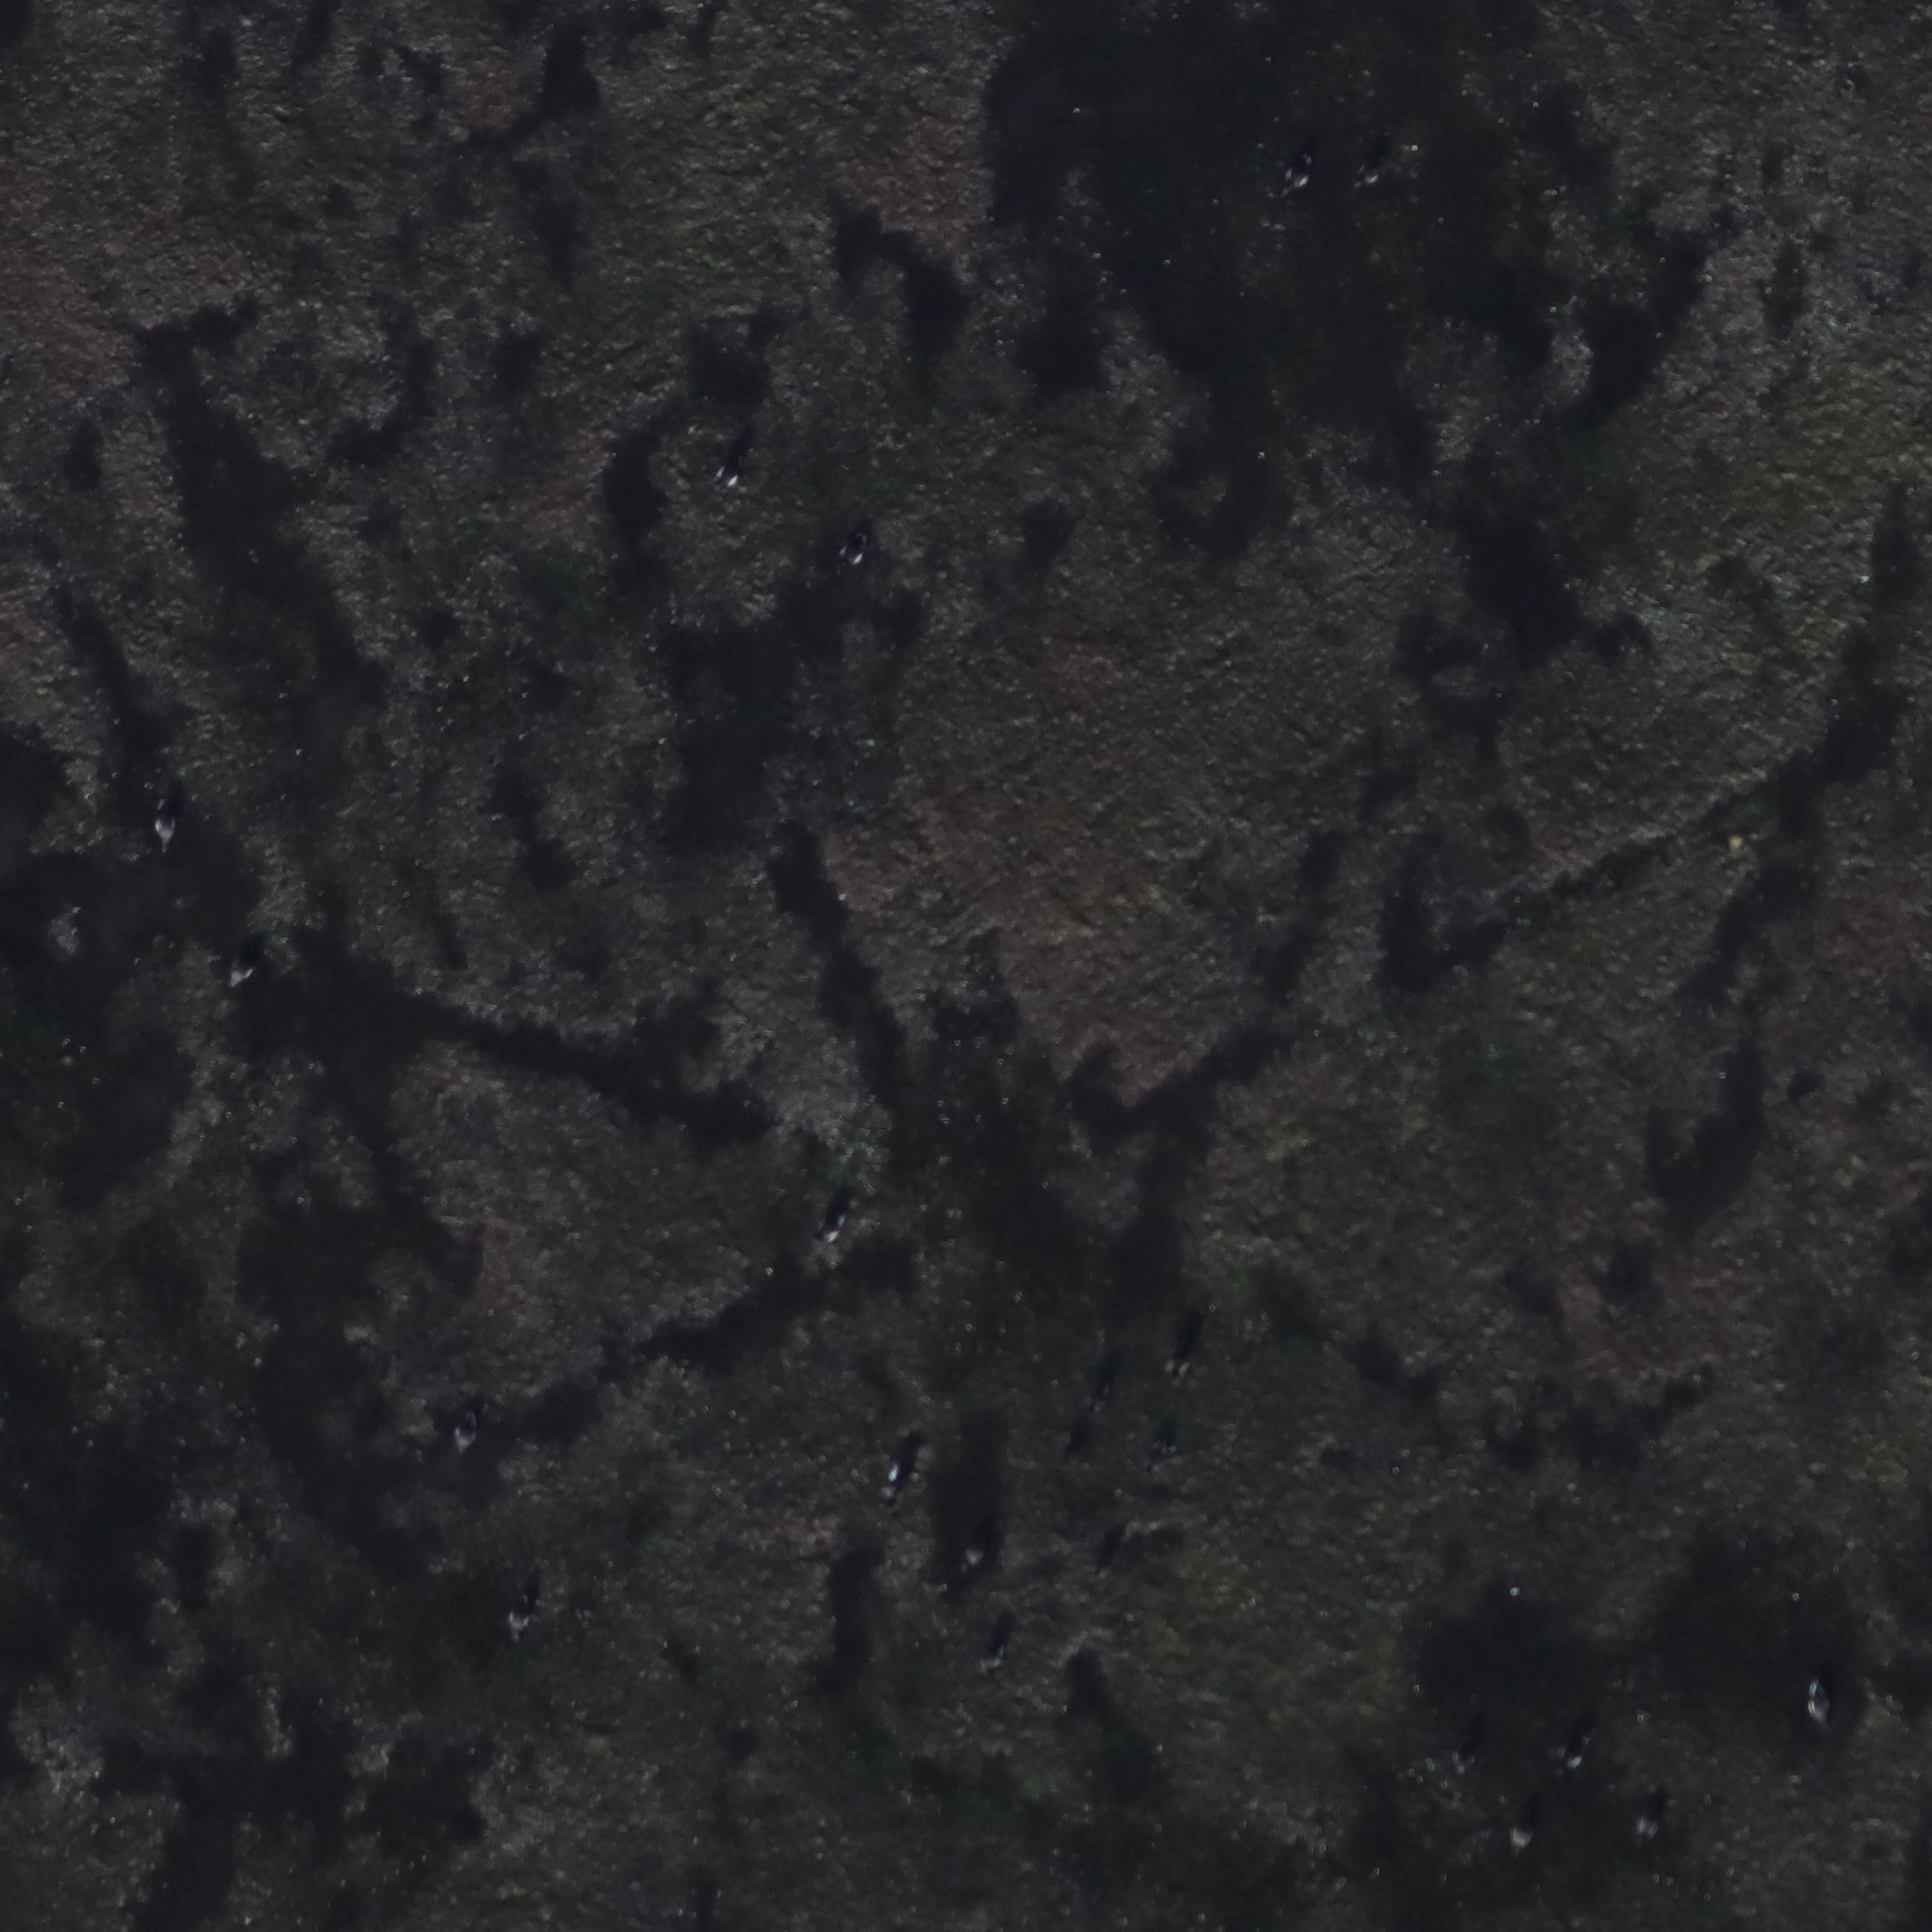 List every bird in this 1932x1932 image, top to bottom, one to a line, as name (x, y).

brant (1366, 174)
brant (1299, 182)
brant (729, 479)
brant (854, 550)
brant (160, 829)
brant (241, 965)
brant (833, 1227)
brant (1179, 1370)
brant (1101, 1400)
brant (465, 1428)
brant (1158, 1461)
brant (899, 1474)
brant (517, 1615)
brant (995, 1653)
brant (1811, 1704)
brant (1465, 1755)
brant (1565, 1760)
brant (1648, 1825)
brant (1524, 1847)